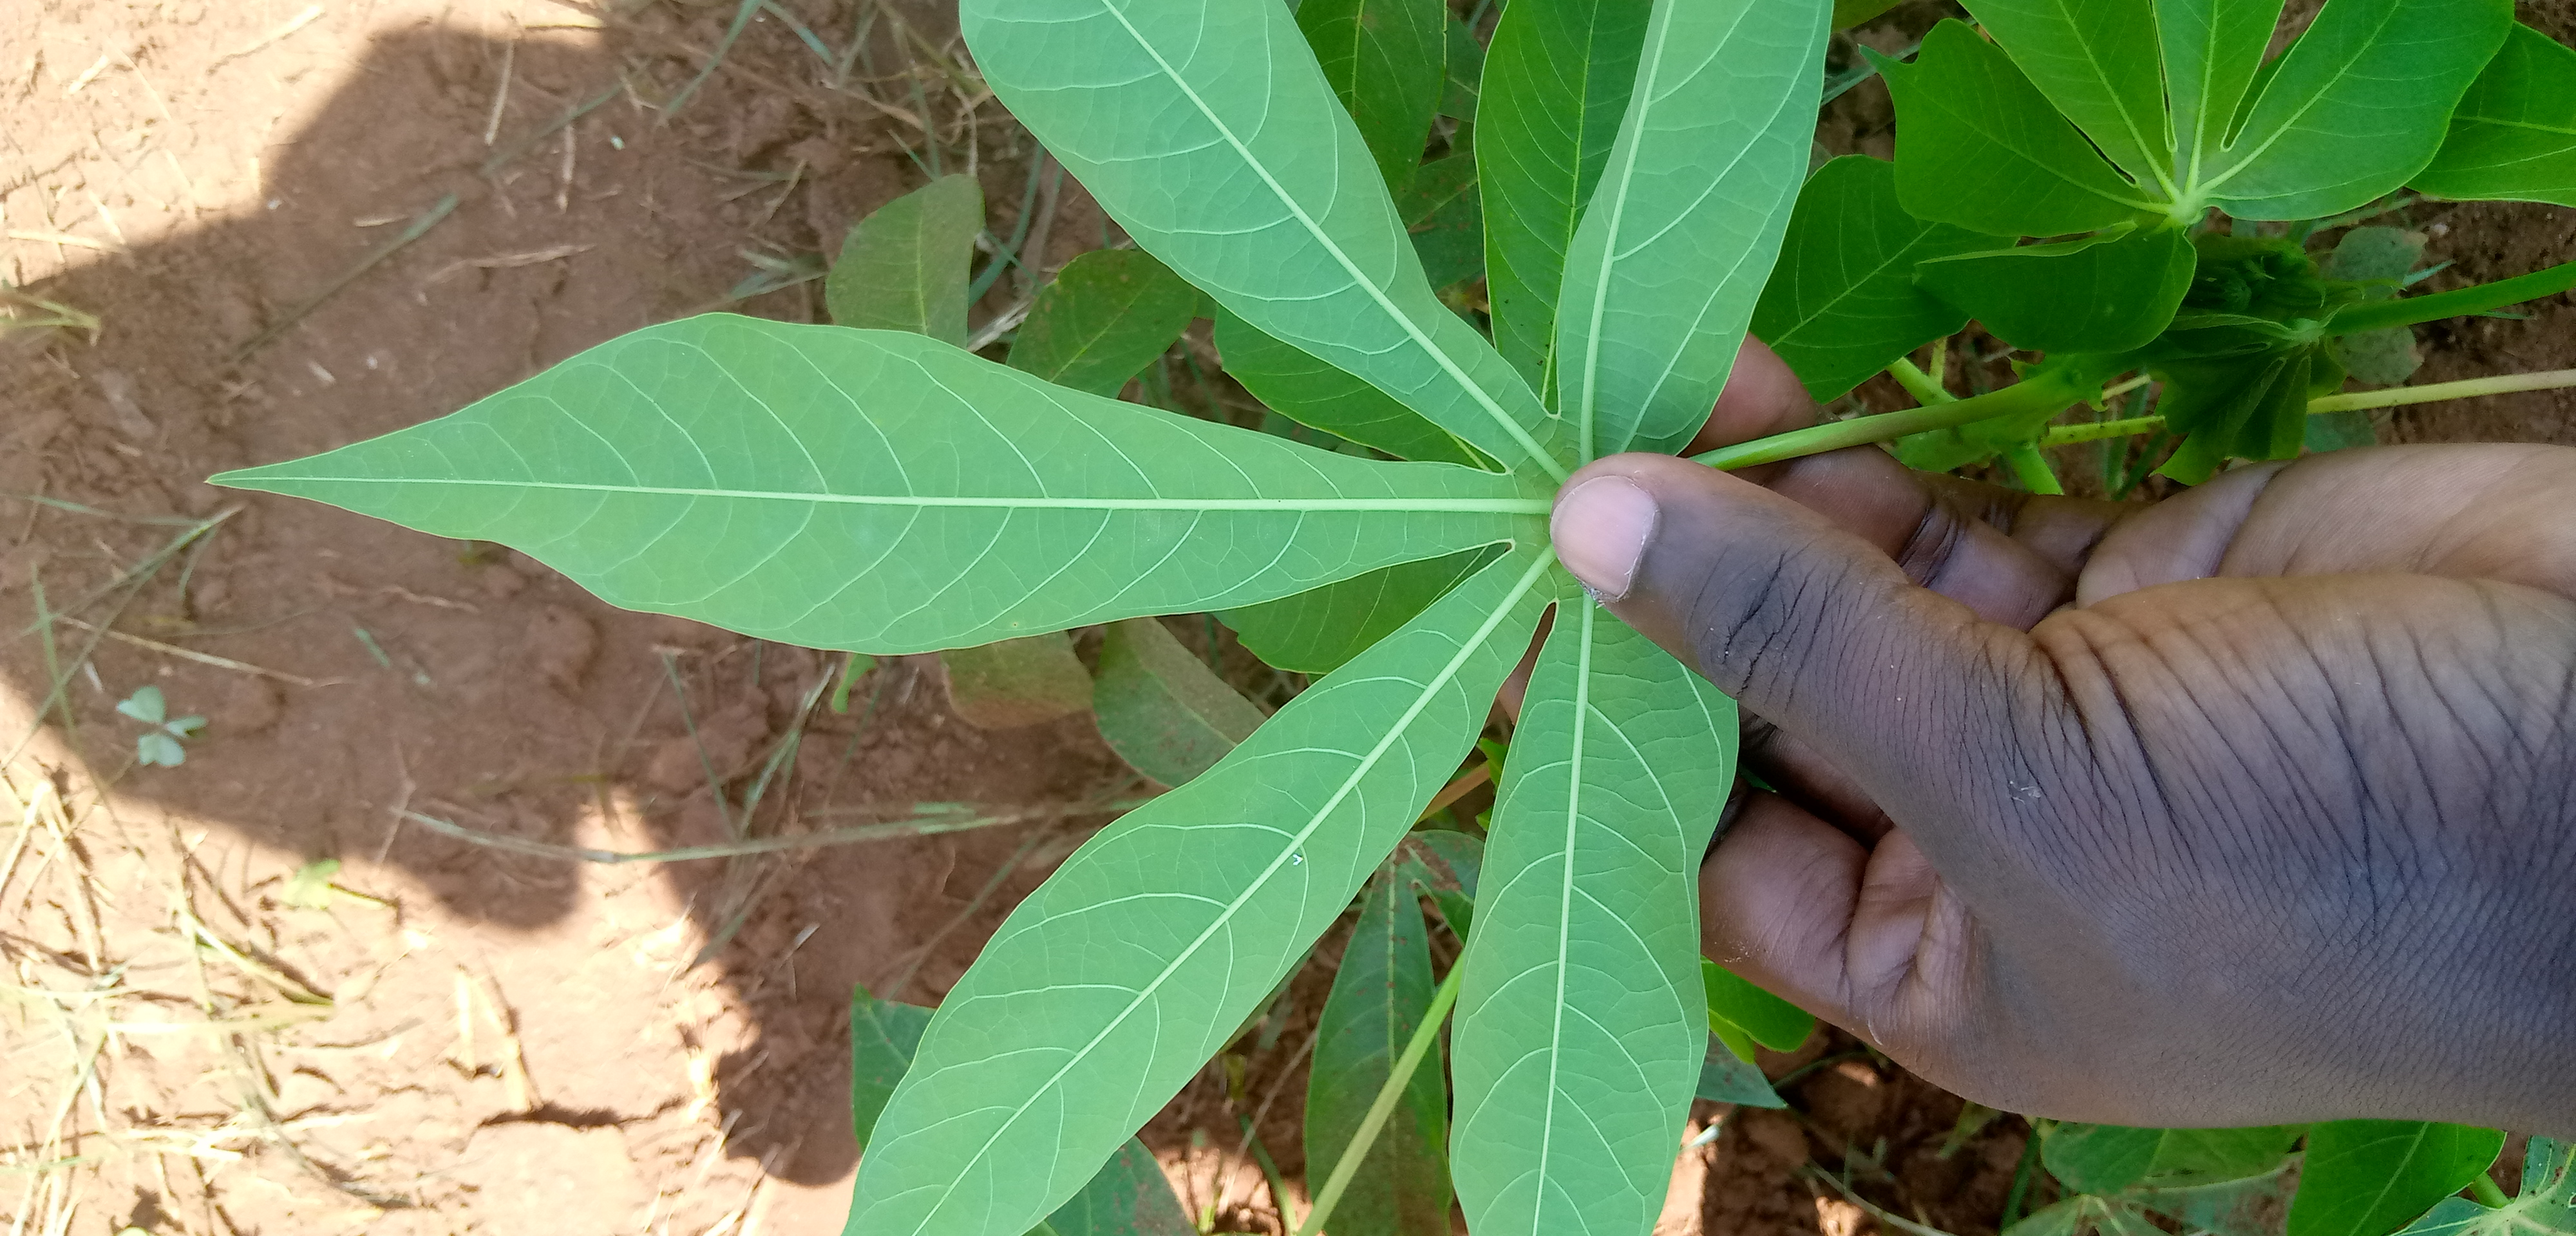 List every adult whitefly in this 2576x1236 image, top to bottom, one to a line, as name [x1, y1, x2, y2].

whitefly [1291, 851, 1305, 868]